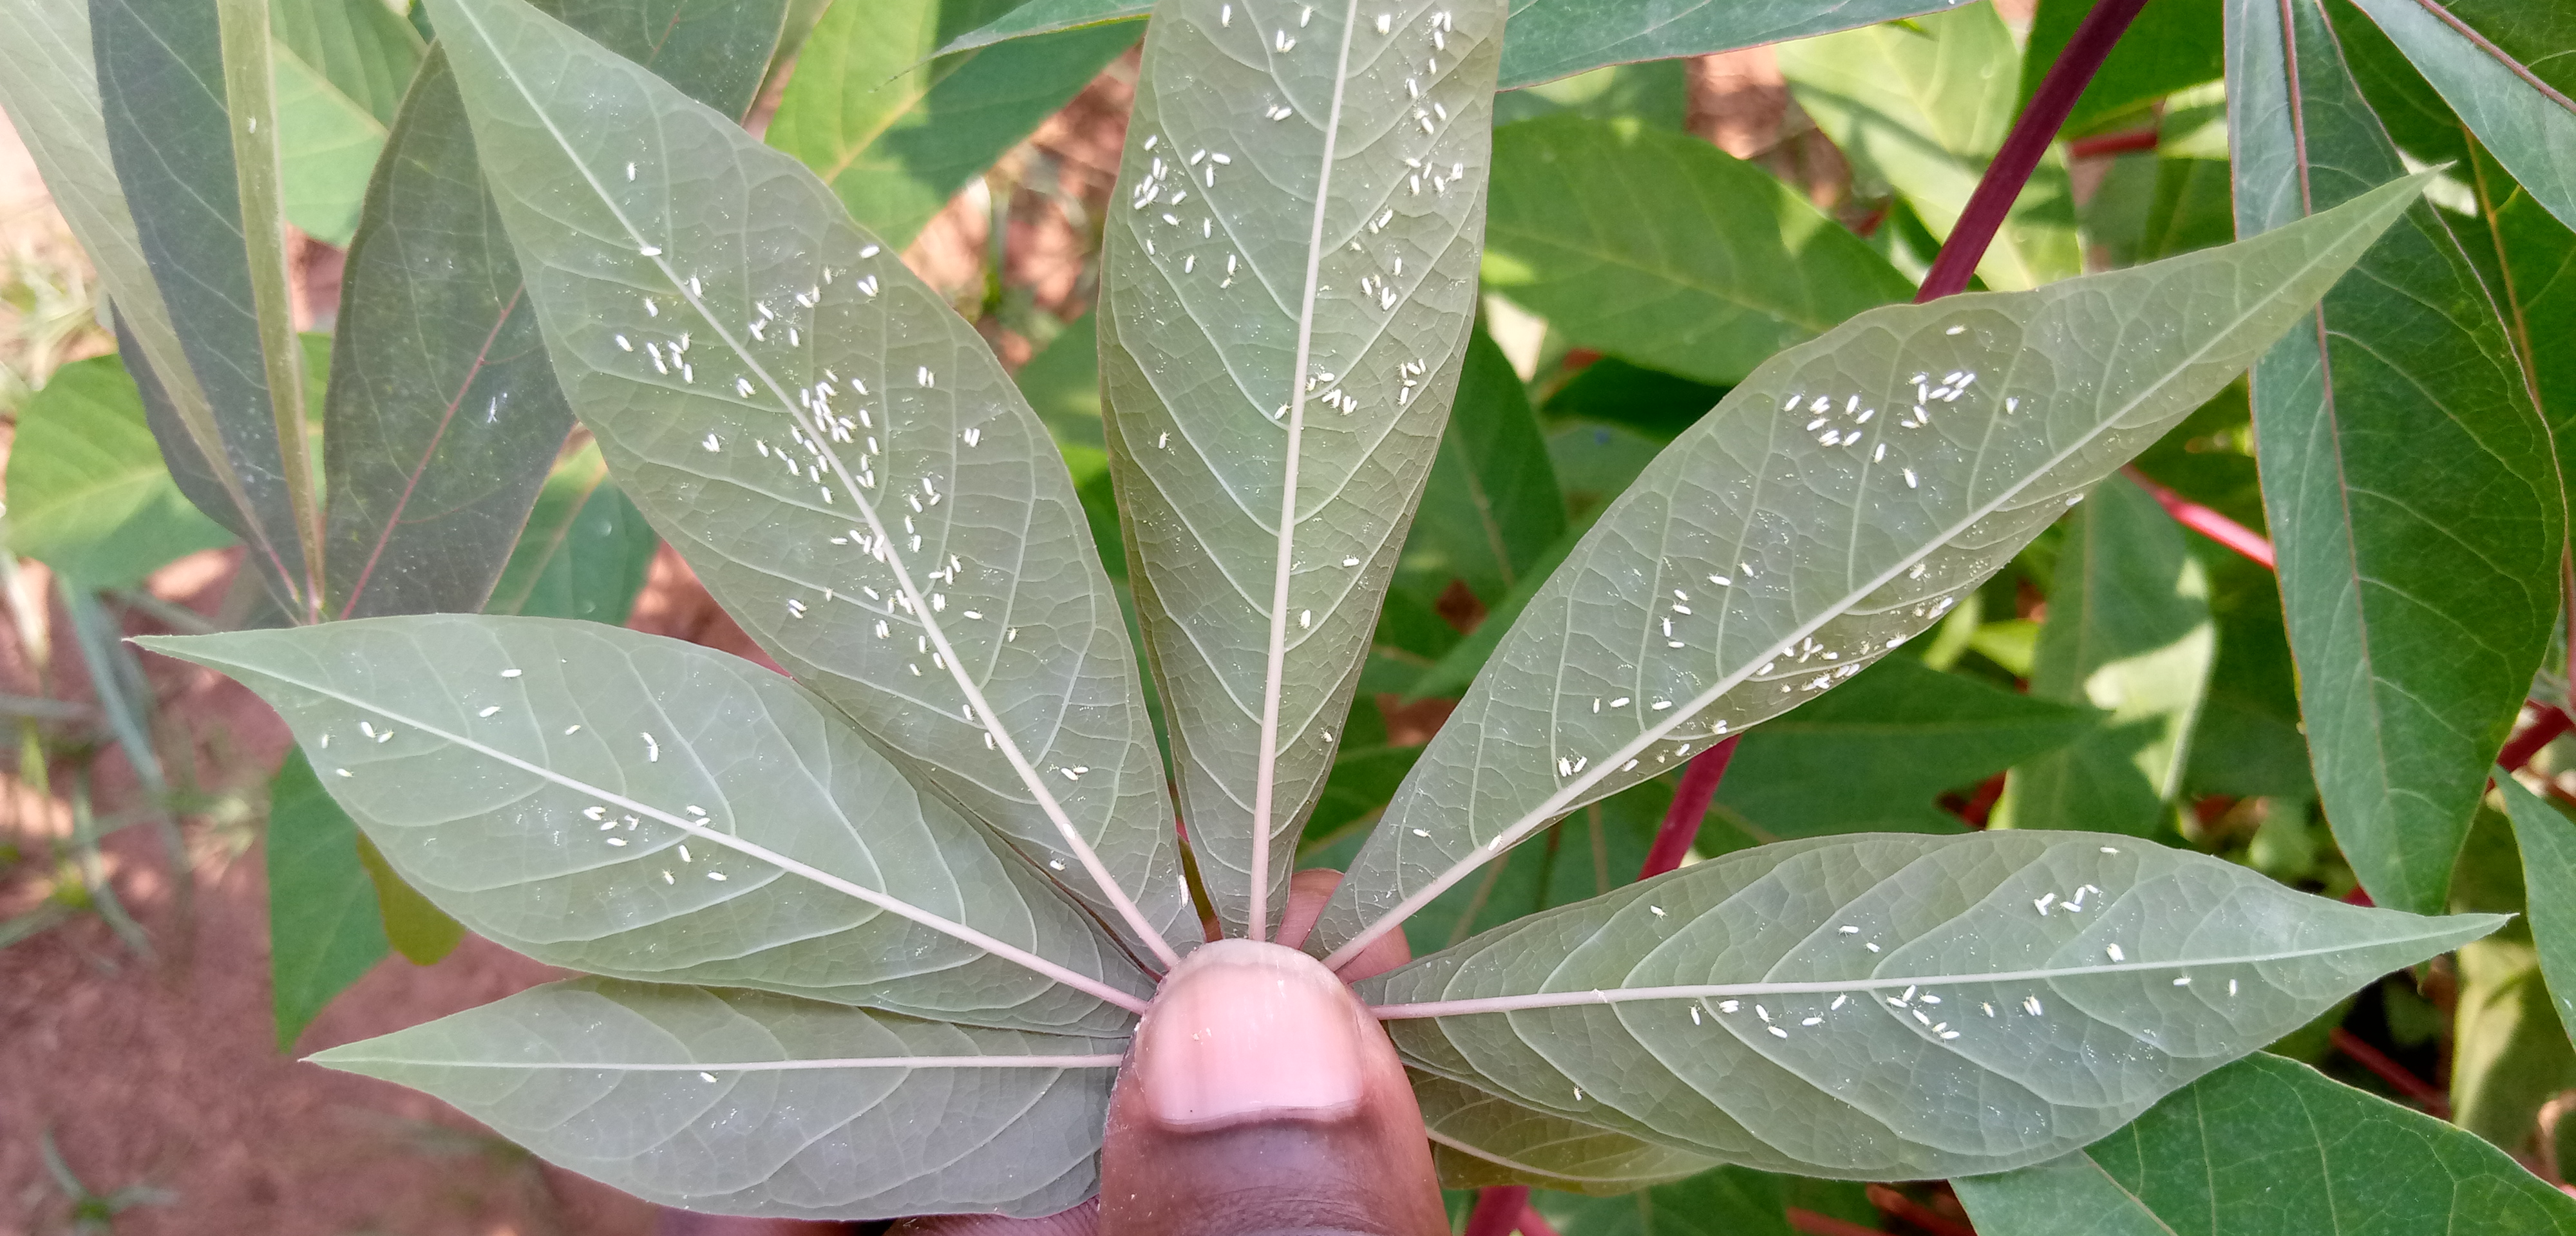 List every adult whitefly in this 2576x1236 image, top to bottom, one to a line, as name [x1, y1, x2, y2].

whitefly [1221, 3, 1231, 30]
whitefly [1299, 3, 1312, 28]
whitefly [1430, 8, 1444, 30]
whitefly [1444, 10, 1455, 35]
whitefly [1376, 12, 1390, 36]
whitefly [1274, 26, 1283, 55]
whitefly [1434, 28, 1446, 51]
whitefly [1283, 34, 1297, 56]
whitefly [1428, 56, 1439, 80]
whitefly [1407, 75, 1419, 102]
whitefly [1434, 99, 1450, 123]
whitefly [1266, 103, 1294, 121]
whitefly [1420, 115, 1434, 137]
whitefly [1143, 135, 1166, 151]
whitefly [1210, 150, 1232, 165]
whitefly [1152, 153, 1159, 180]
whitefly [1405, 155, 1421, 168]
whitefly [1452, 158, 1464, 182]
whitefly [627, 161, 638, 185]
whitefly [1159, 162, 1170, 182]
whitefly [1205, 165, 1215, 190]
whitefly [1408, 173, 1422, 197]
whitefly [1142, 173, 1153, 190]
whitefly [1433, 173, 1446, 194]
whitefly [1132, 182, 1142, 198]
whitefly [1170, 189, 1189, 205]
whitefly [1135, 198, 1148, 210]
whitefly [1379, 207, 1394, 230]
whitefly [1162, 213, 1179, 227]
whitefly [1368, 217, 1377, 235]
whitefly [1203, 218, 1215, 241]
whitefly [1146, 238, 1158, 256]
whitefly [1349, 239, 1364, 253]
whitefly [859, 241, 880, 261]
whitefly [639, 242, 667, 258]
whitefly [1183, 252, 1201, 275]
whitefly [1226, 252, 1238, 276]
whitefly [1392, 255, 1403, 278]
whitefly [823, 265, 835, 289]
whitefly [1372, 272, 1384, 291]
whitefly [867, 273, 885, 292]
whitefly [689, 274, 706, 299]
whitefly [1220, 275, 1234, 293]
whitefly [1361, 278, 1372, 295]
whitefly [810, 284, 822, 304]
whitefly [1381, 286, 1388, 310]
whitefly [797, 290, 811, 310]
whitefly [641, 295, 663, 318]
whitefly [758, 301, 779, 320]
whitefly [748, 321, 764, 343]
whitefly [1942, 323, 1971, 335]
whitefly [789, 324, 800, 350]
whitefly [614, 330, 634, 354]
whitefly [681, 330, 694, 351]
whitefly [647, 341, 663, 357]
whitefly [654, 356, 668, 377]
whitefly [1417, 356, 1428, 373]
whitefly [683, 359, 696, 387]
whitefly [1398, 359, 1409, 382]
whitefly [1406, 359, 1421, 378]
whitefly [918, 366, 927, 388]
whitefly [925, 369, 937, 389]
whitefly [1942, 370, 1964, 384]
whitefly [1317, 371, 1339, 384]
whitefly [1908, 371, 1931, 383]
whitefly [851, 376, 869, 397]
whitefly [1307, 378, 1317, 393]
whitefly [1402, 379, 1419, 388]
whitefly [1918, 382, 1927, 402]
whitefly [799, 385, 810, 412]
whitefly [1399, 385, 1409, 411]
whitefly [1929, 386, 1951, 399]
whitefly [1844, 389, 1859, 415]
whitefly [1342, 393, 1351, 417]
whitefly [1781, 393, 1802, 415]
whitefly [2005, 395, 2020, 418]
whitefly [1809, 395, 1833, 415]
whitefly [1272, 400, 1293, 421]
whitefly [1913, 404, 1931, 425]
whitefly [859, 407, 873, 429]
whitefly [1857, 408, 1876, 423]
whitefly [815, 416, 829, 434]
whitefly [1805, 416, 1827, 431]
whitefly [1900, 418, 1918, 429]
whitefly [791, 424, 802, 445]
whitefly [970, 426, 981, 448]
whitefly [1157, 429, 1172, 453]
whitefly [1843, 429, 1866, 448]
whitefly [1818, 430, 1839, 448]
whitefly [709, 432, 723, 456]
whitefly [868, 435, 882, 455]
whitefly [755, 437, 772, 460]
whitefly [804, 437, 819, 454]
whitefly [1871, 437, 1886, 467]
whitefly [772, 445, 788, 460]
whitefly [817, 453, 831, 473]
whitefly [787, 456, 798, 480]
whitefly [809, 463, 819, 482]
whitefly [1901, 466, 1918, 491]
whitefly [866, 468, 880, 491]
whitefly [921, 475, 938, 496]
whitefly [819, 485, 835, 506]
whitefly [2065, 491, 2085, 507]
whitefly [909, 493, 925, 514]
whitefly [848, 527, 864, 546]
whitefly [911, 534, 923, 553]
whitefly [829, 536, 851, 547]
whitefly [1341, 554, 1361, 568]
whitefly [950, 555, 965, 573]
whitefly [1739, 561, 1759, 578]
whitefly [1908, 562, 1927, 581]
whitefly [928, 567, 944, 581]
whitefly [1705, 574, 1734, 588]
whitefly [862, 583, 880, 602]
whitefly [824, 585, 835, 601]
whitefly [1673, 585, 1690, 602]
whitefly [932, 592, 948, 616]
whitefly [786, 595, 810, 622]
whitefly [1938, 596, 1954, 608]
whitefly [1671, 602, 1693, 618]
whitefly [1926, 606, 1944, 618]
whitefly [961, 608, 984, 623]
whitefly [1297, 608, 1316, 632]
whitefly [1662, 615, 1672, 636]
whitefly [874, 617, 891, 644]
whitefly [1007, 627, 1018, 646]
whitefly [1885, 631, 1910, 650]
whitefly [916, 632, 927, 657]
whitefly [1802, 635, 1811, 650]
whitefly [1667, 641, 1687, 651]
whitefly [1811, 641, 1824, 653]
whitefly [1781, 646, 1794, 657]
whitefly [1822, 650, 1842, 661]
whitefly [1795, 651, 1816, 664]
whitefly [909, 660, 923, 679]
whitefly [1753, 660, 1781, 676]
whitefly [1835, 663, 1861, 675]
whitefly [500, 668, 524, 679]
whitefly [1814, 675, 1838, 691]
whitefly [1776, 680, 1792, 696]
whitefly [1609, 695, 1633, 711]
whitefly [1591, 695, 1602, 718]
whitefly [1650, 698, 1672, 713]
whitefly [963, 702, 974, 725]
whitefly [476, 704, 507, 718]
whitefly [1709, 716, 1731, 742]
whitefly [360, 717, 374, 743]
whitefly [564, 725, 583, 735]
whitefly [375, 728, 396, 749]
whitefly [983, 729, 996, 751]
whitefly [1319, 730, 1335, 744]
whitefly [649, 742, 661, 763]
whitefly [1675, 742, 1691, 758]
whitefly [1656, 751, 1666, 767]
whitefly [1556, 754, 1571, 776]
whitefly [1572, 756, 1591, 773]
whitefly [1621, 758, 1643, 774]
whitefly [1072, 763, 1090, 774]
whitefly [335, 767, 354, 783]
whitefly [685, 802, 706, 816]
whitefly [582, 807, 607, 820]
whitefly [621, 810, 644, 832]
whitefly [1411, 827, 1431, 839]
whitefly [1488, 833, 1506, 852]
whitefly [607, 834, 630, 847]
whitefly [679, 841, 695, 863]
whitefly [2097, 845, 2120, 855]
whitefly [1047, 857, 1071, 874]
whitefly [662, 867, 677, 886]
whitefly [1176, 870, 1191, 910]
whitefly [706, 870, 730, 882]
whitefly [2085, 883, 2100, 895]
whitefly [2071, 884, 2086, 905]
whitefly [2033, 895, 2045, 919]
whitefly [2058, 900, 2083, 913]
whitefly [1649, 901, 1669, 921]
whitefly [1838, 923, 1859, 936]
whitefly [1862, 941, 1884, 955]
whitefly [2105, 941, 2127, 964]
whitefly [2171, 975, 2192, 988]
whitefly [2226, 977, 2237, 1000]
whitefly [1902, 984, 1918, 1000]
whitefly [1829, 989, 1854, 1009]
whitefly [1917, 992, 1944, 1006]
whitefly [1883, 995, 1908, 1011]
whitefly [2021, 995, 2044, 1020]
whitefly [1716, 998, 1741, 1014]
whitefly [1980, 999, 1994, 1020]
whitefly [1689, 1006, 1703, 1027]
whitefly [1909, 1006, 1932, 1027]
whitefly [1800, 1015, 1823, 1027]
whitefly [1928, 1020, 1949, 1033]
whitefly [1767, 1025, 1788, 1040]
whitefly [1938, 1031, 1962, 1040]
whitefly [699, 1068, 718, 1086]
whitefly [1571, 1085, 1586, 1103]